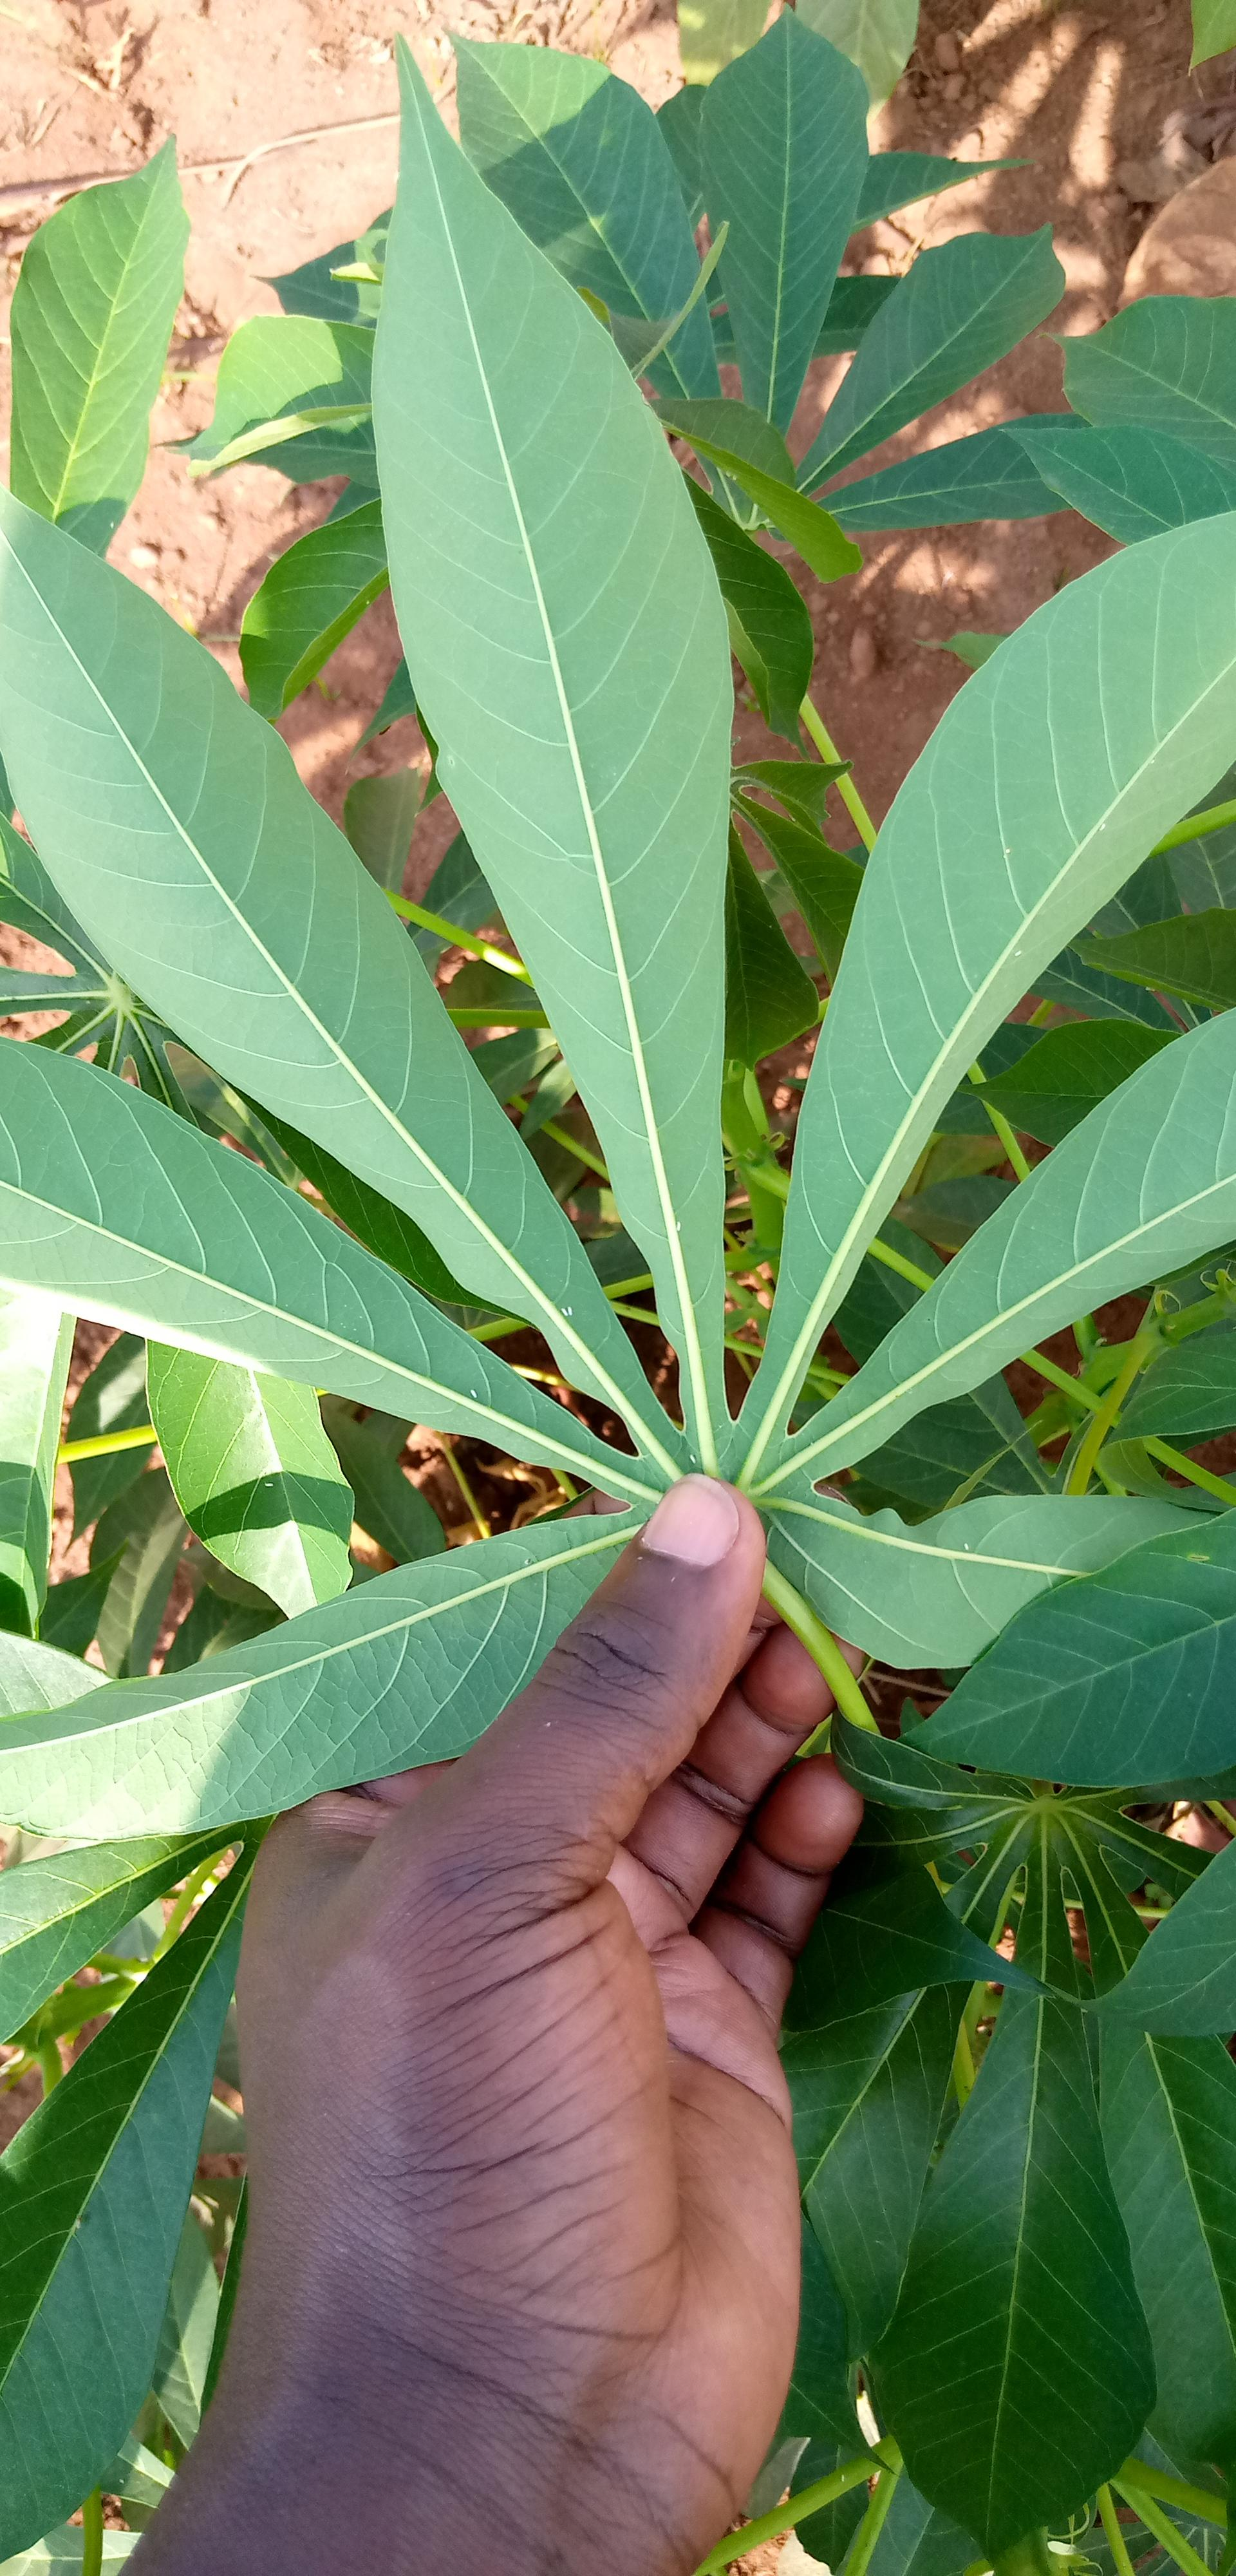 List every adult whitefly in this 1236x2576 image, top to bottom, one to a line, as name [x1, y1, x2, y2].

whitefly [1098, 822, 1106, 833]
whitefly [1013, 949, 1023, 958]
whitefly [676, 1220, 681, 1233]
whitefly [566, 1306, 574, 1317]
whitefly [559, 1307, 568, 1317]
whitefly [469, 1388, 480, 1401]
whitefly [688, 1453, 698, 1465]
whitefly [963, 1542, 969, 1552]